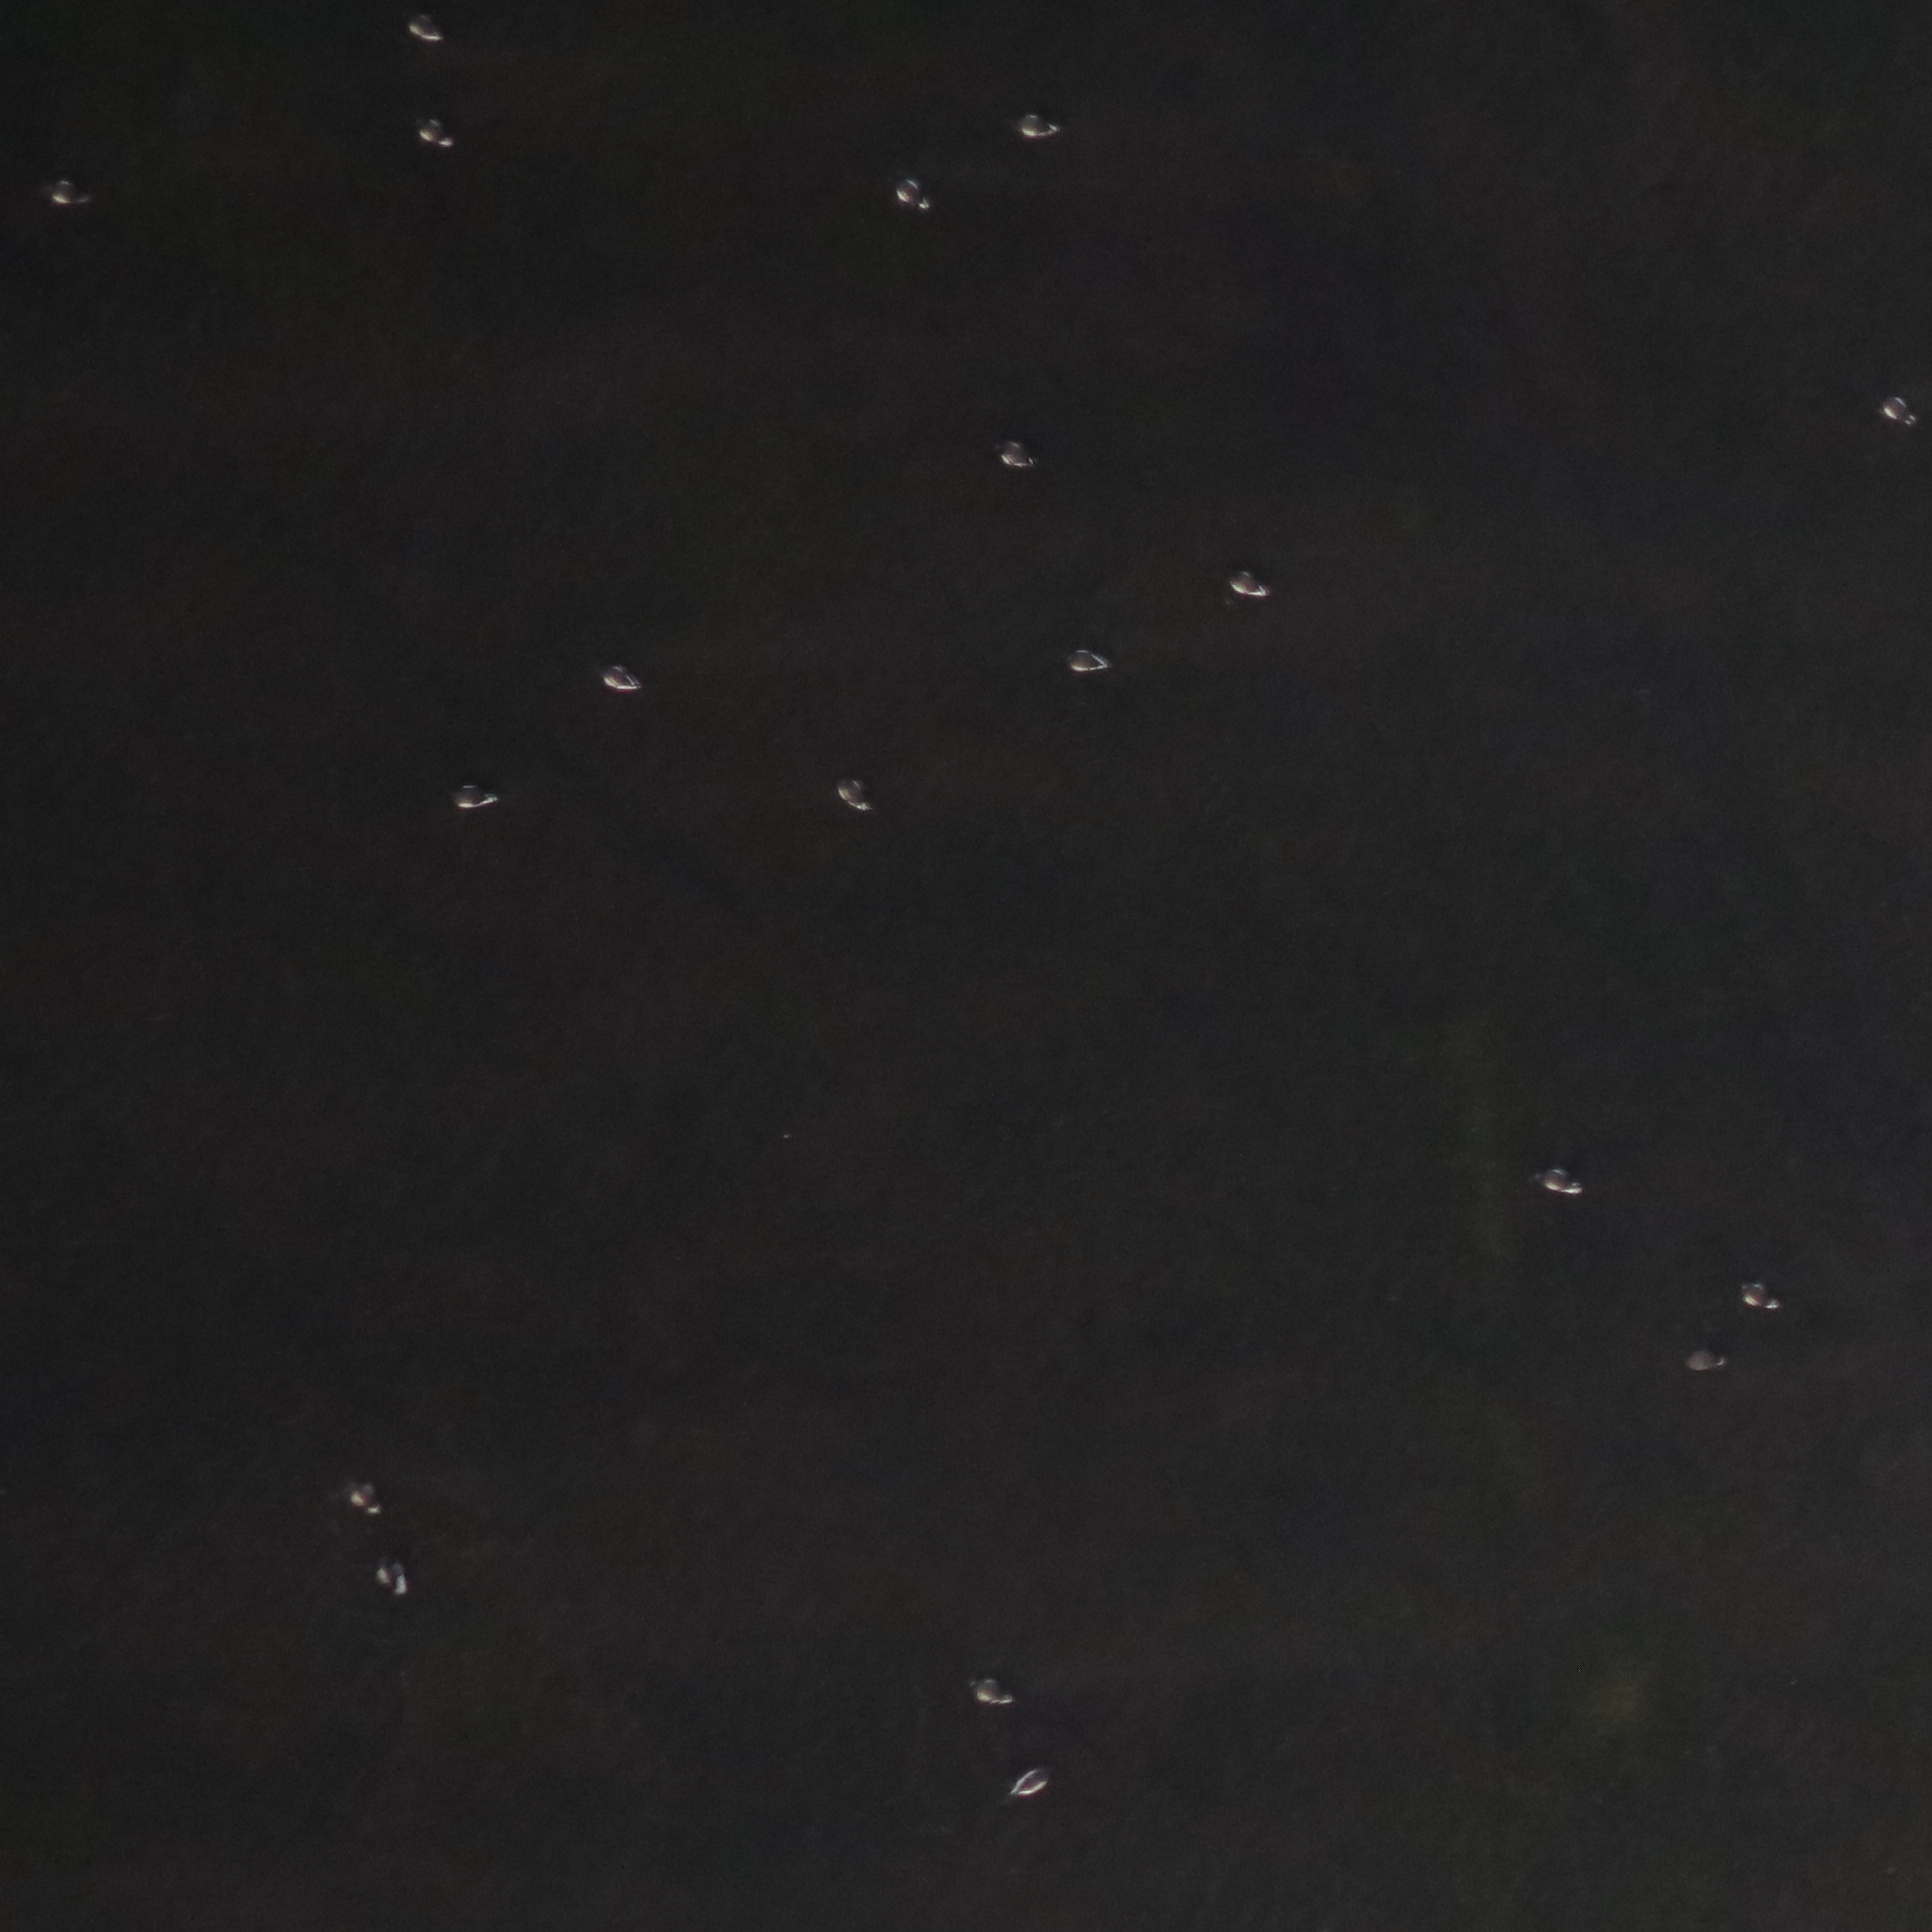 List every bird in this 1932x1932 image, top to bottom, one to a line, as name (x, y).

brant (1037, 128)
brant (435, 133)
brant (69, 194)
brant (913, 194)
brant (1898, 409)
brant (1017, 455)
brant (1247, 583)
brant (1084, 662)
brant (621, 679)
brant (475, 796)
brant (855, 796)
brant (1559, 1182)
brant (1759, 1296)
brant (1707, 1362)
brant (366, 1501)
brant (392, 1575)
brant (991, 1691)
brant (1033, 1783)